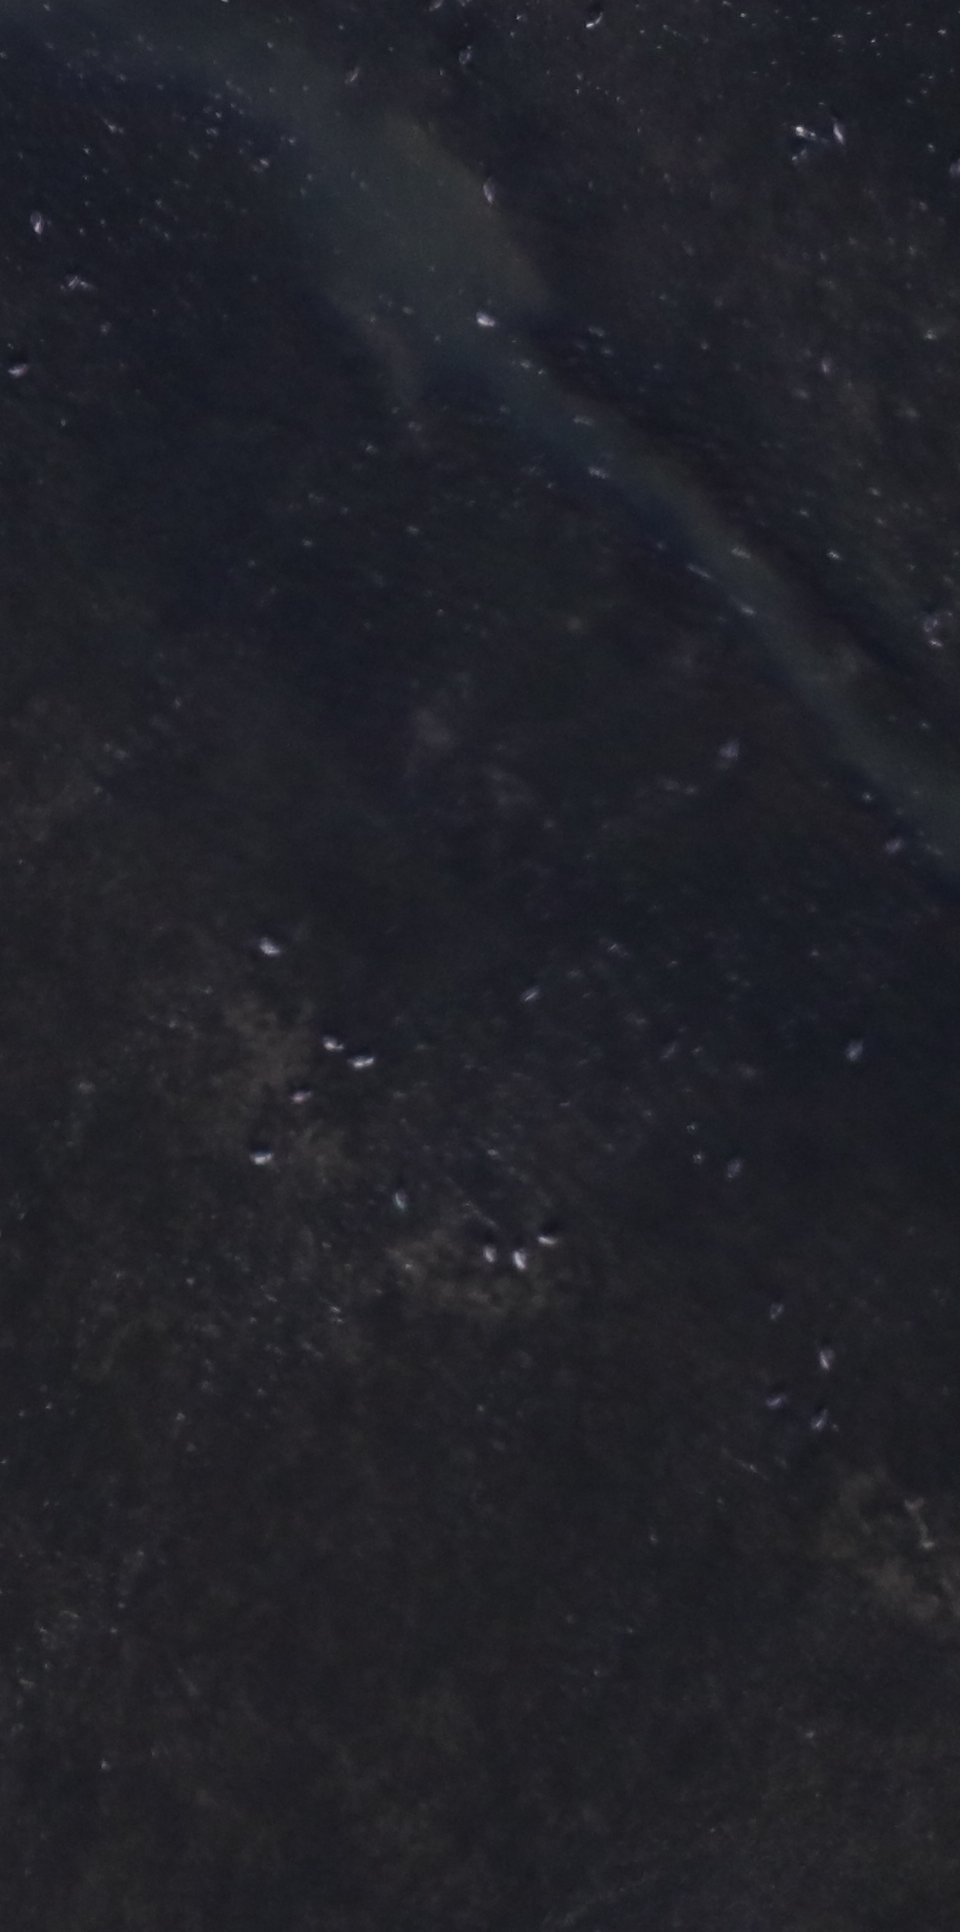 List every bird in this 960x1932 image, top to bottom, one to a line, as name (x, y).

brant (593, 22)
brant (463, 60)
brant (355, 74)
brant (843, 130)
brant (801, 131)
brant (799, 151)
brant (480, 186)
brant (34, 226)
brant (72, 279)
brant (490, 312)
brant (20, 366)
brant (927, 624)
brant (729, 752)
brant (898, 835)
brant (267, 939)
brant (522, 986)
brant (332, 1039)
brant (858, 1047)
brant (668, 1056)
brant (363, 1064)
brant (305, 1090)
brant (264, 1149)
brant (733, 1171)
brant (398, 1186)
brant (549, 1235)
brant (493, 1254)
brant (527, 1264)
brant (773, 1312)
brant (828, 1359)
brant (767, 1388)
brant (818, 1410)